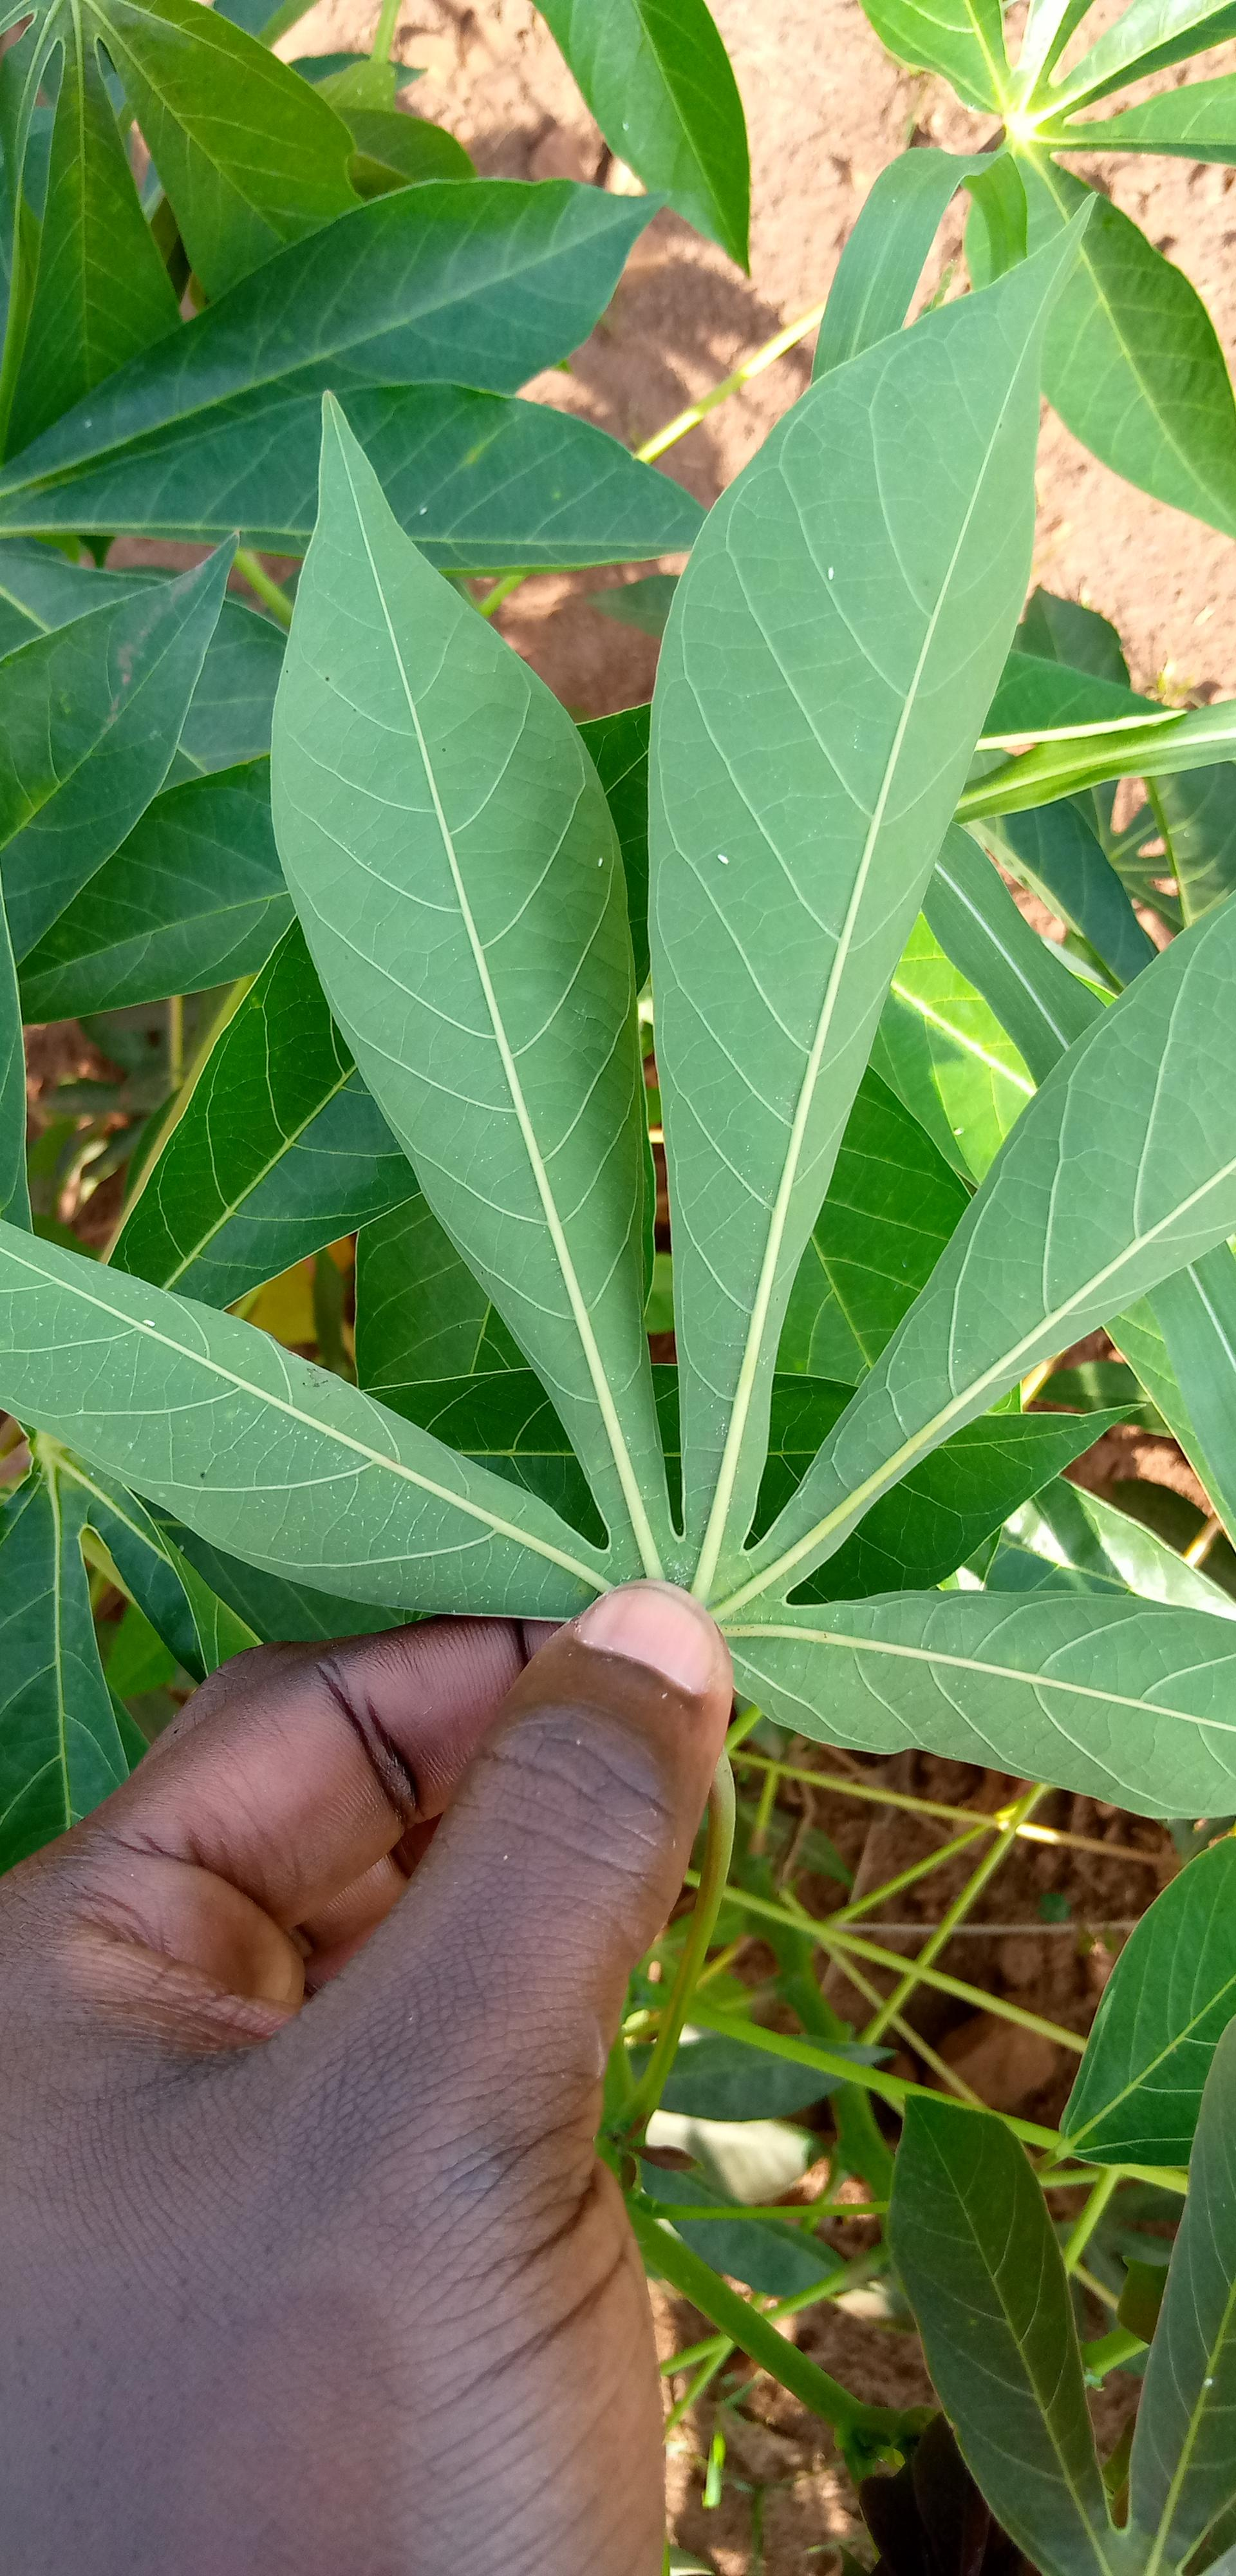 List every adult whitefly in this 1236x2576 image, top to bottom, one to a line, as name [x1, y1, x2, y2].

whitefly [826, 565, 836, 582]
whitefly [716, 853, 732, 867]
whitefly [597, 856, 605, 869]
whitefly [140, 1318, 157, 1329]